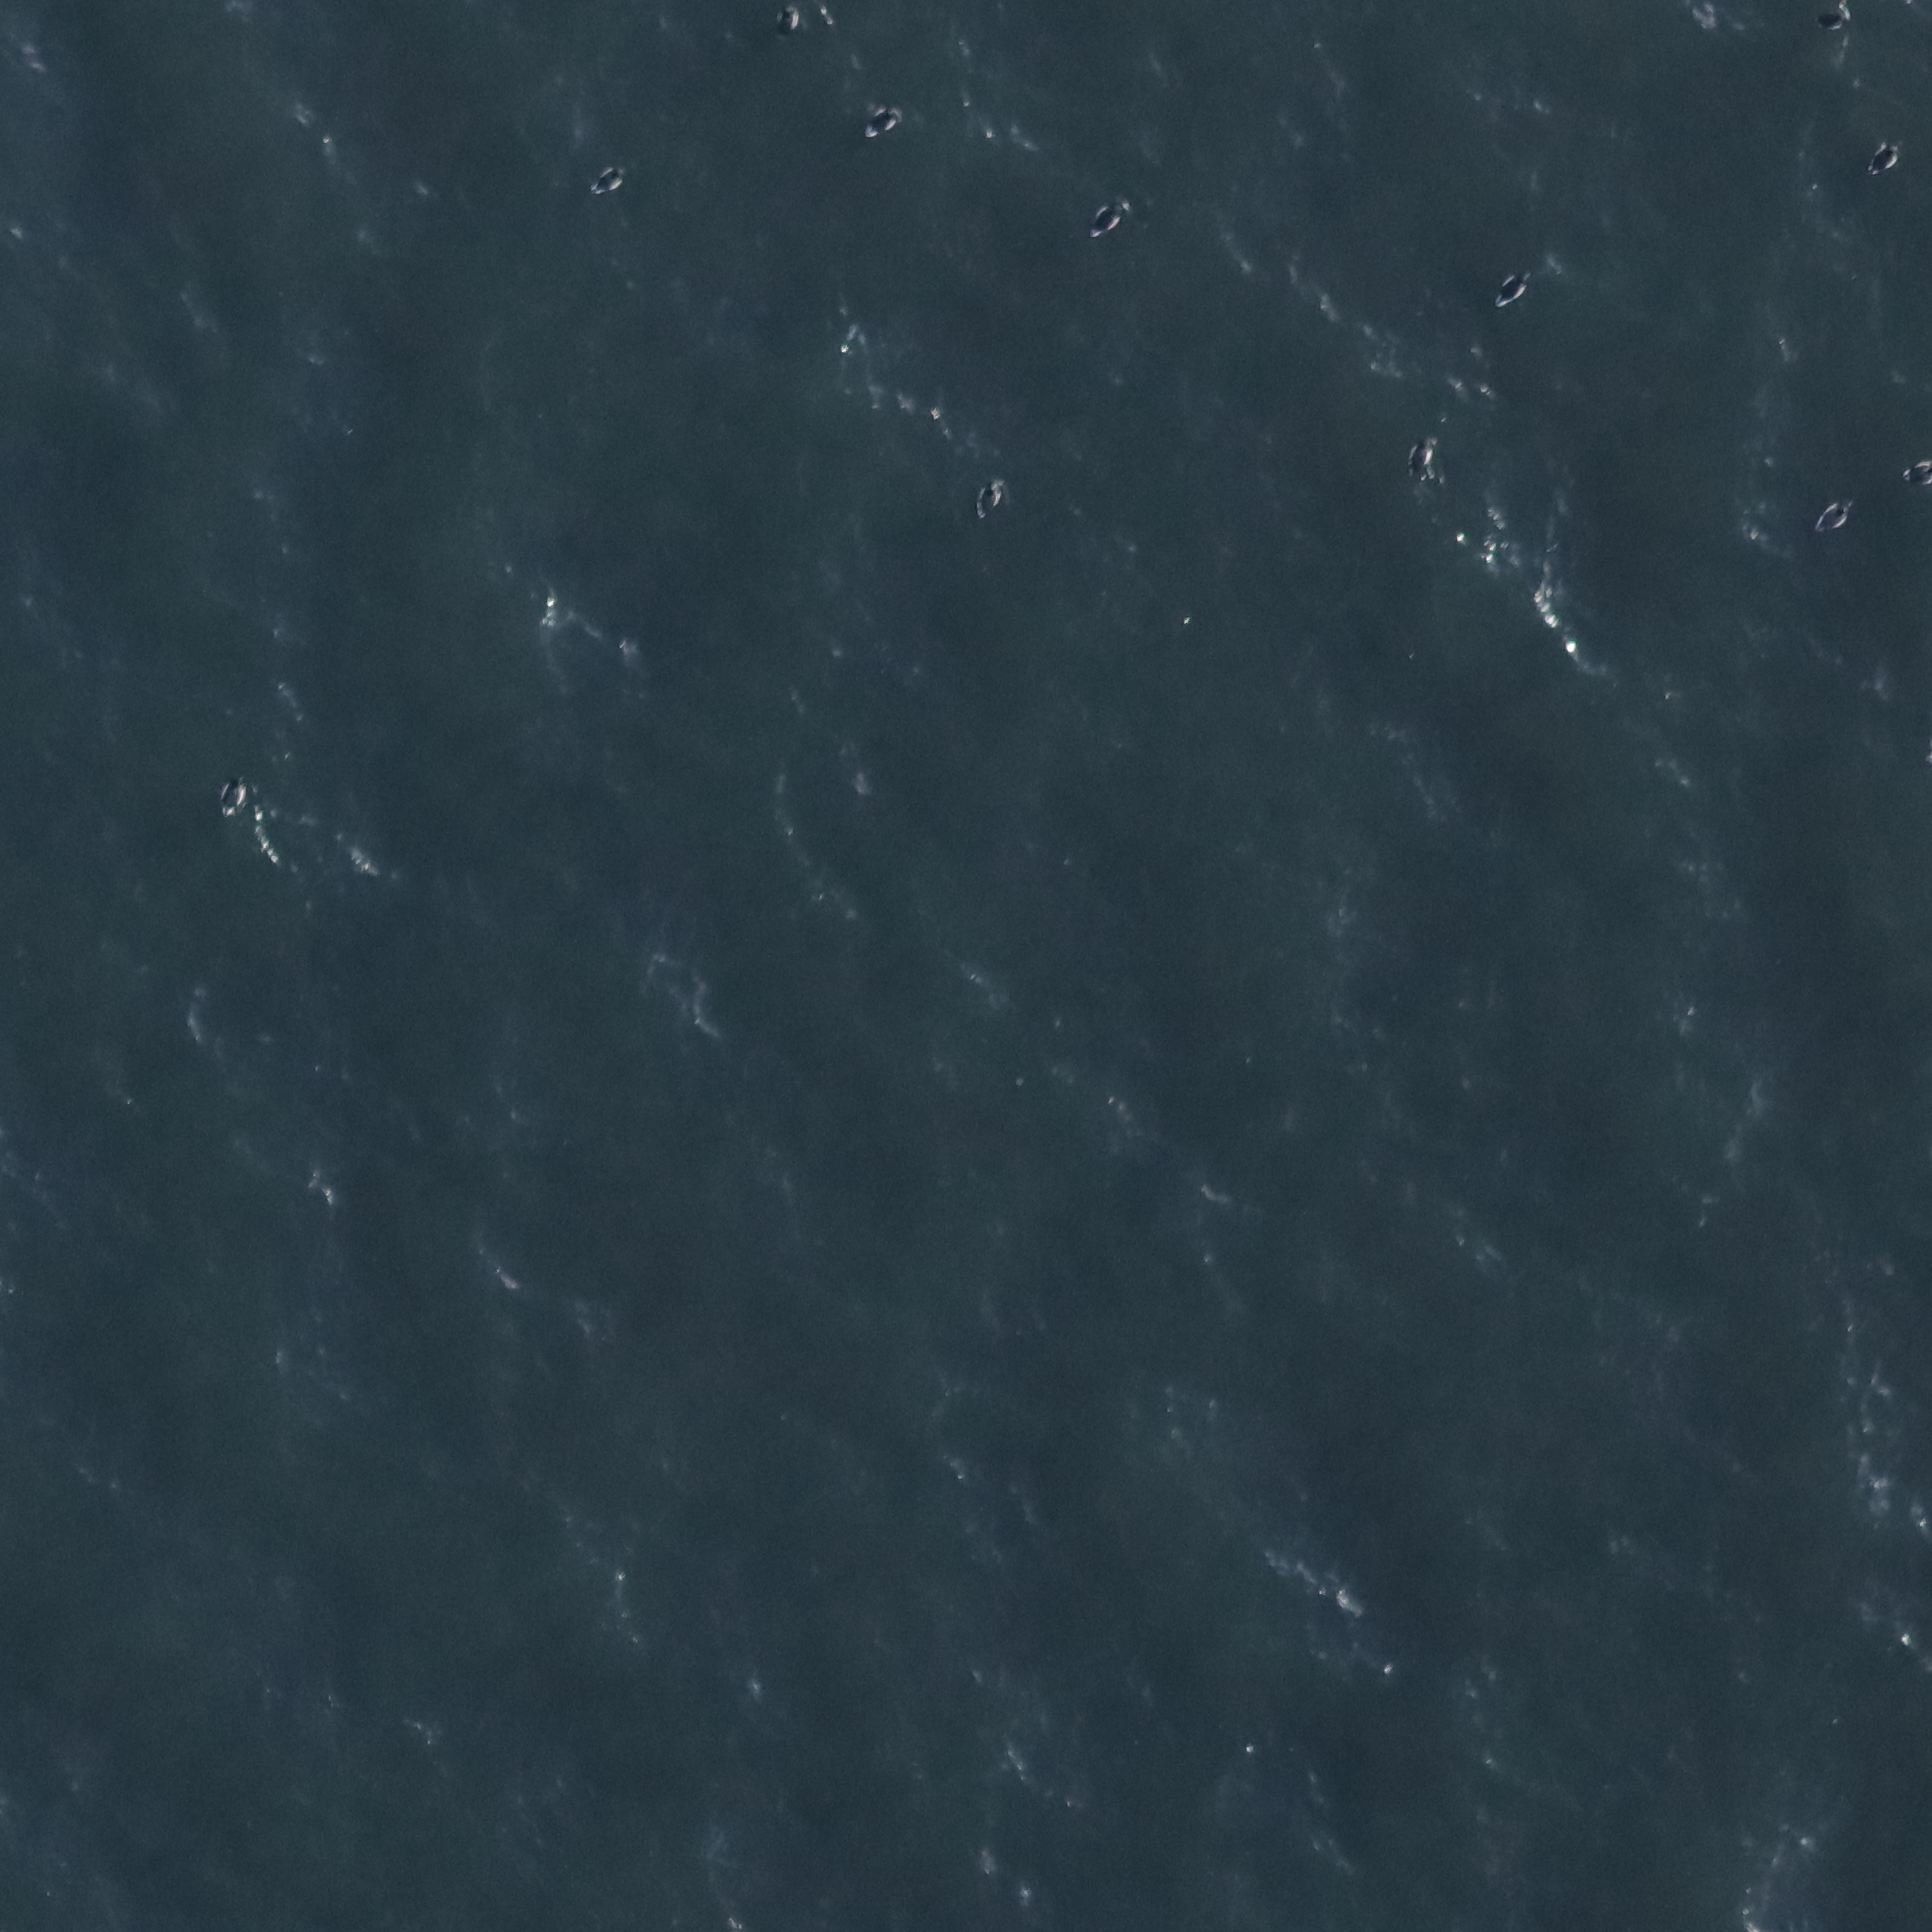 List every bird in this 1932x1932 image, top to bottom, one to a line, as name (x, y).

brant (790, 24)
brant (1836, 24)
brant (881, 124)
brant (1883, 157)
brant (611, 179)
brant (1107, 215)
brant (1510, 288)
brant (1423, 456)
brant (1919, 473)
brant (991, 495)
brant (1832, 516)
brant (234, 794)